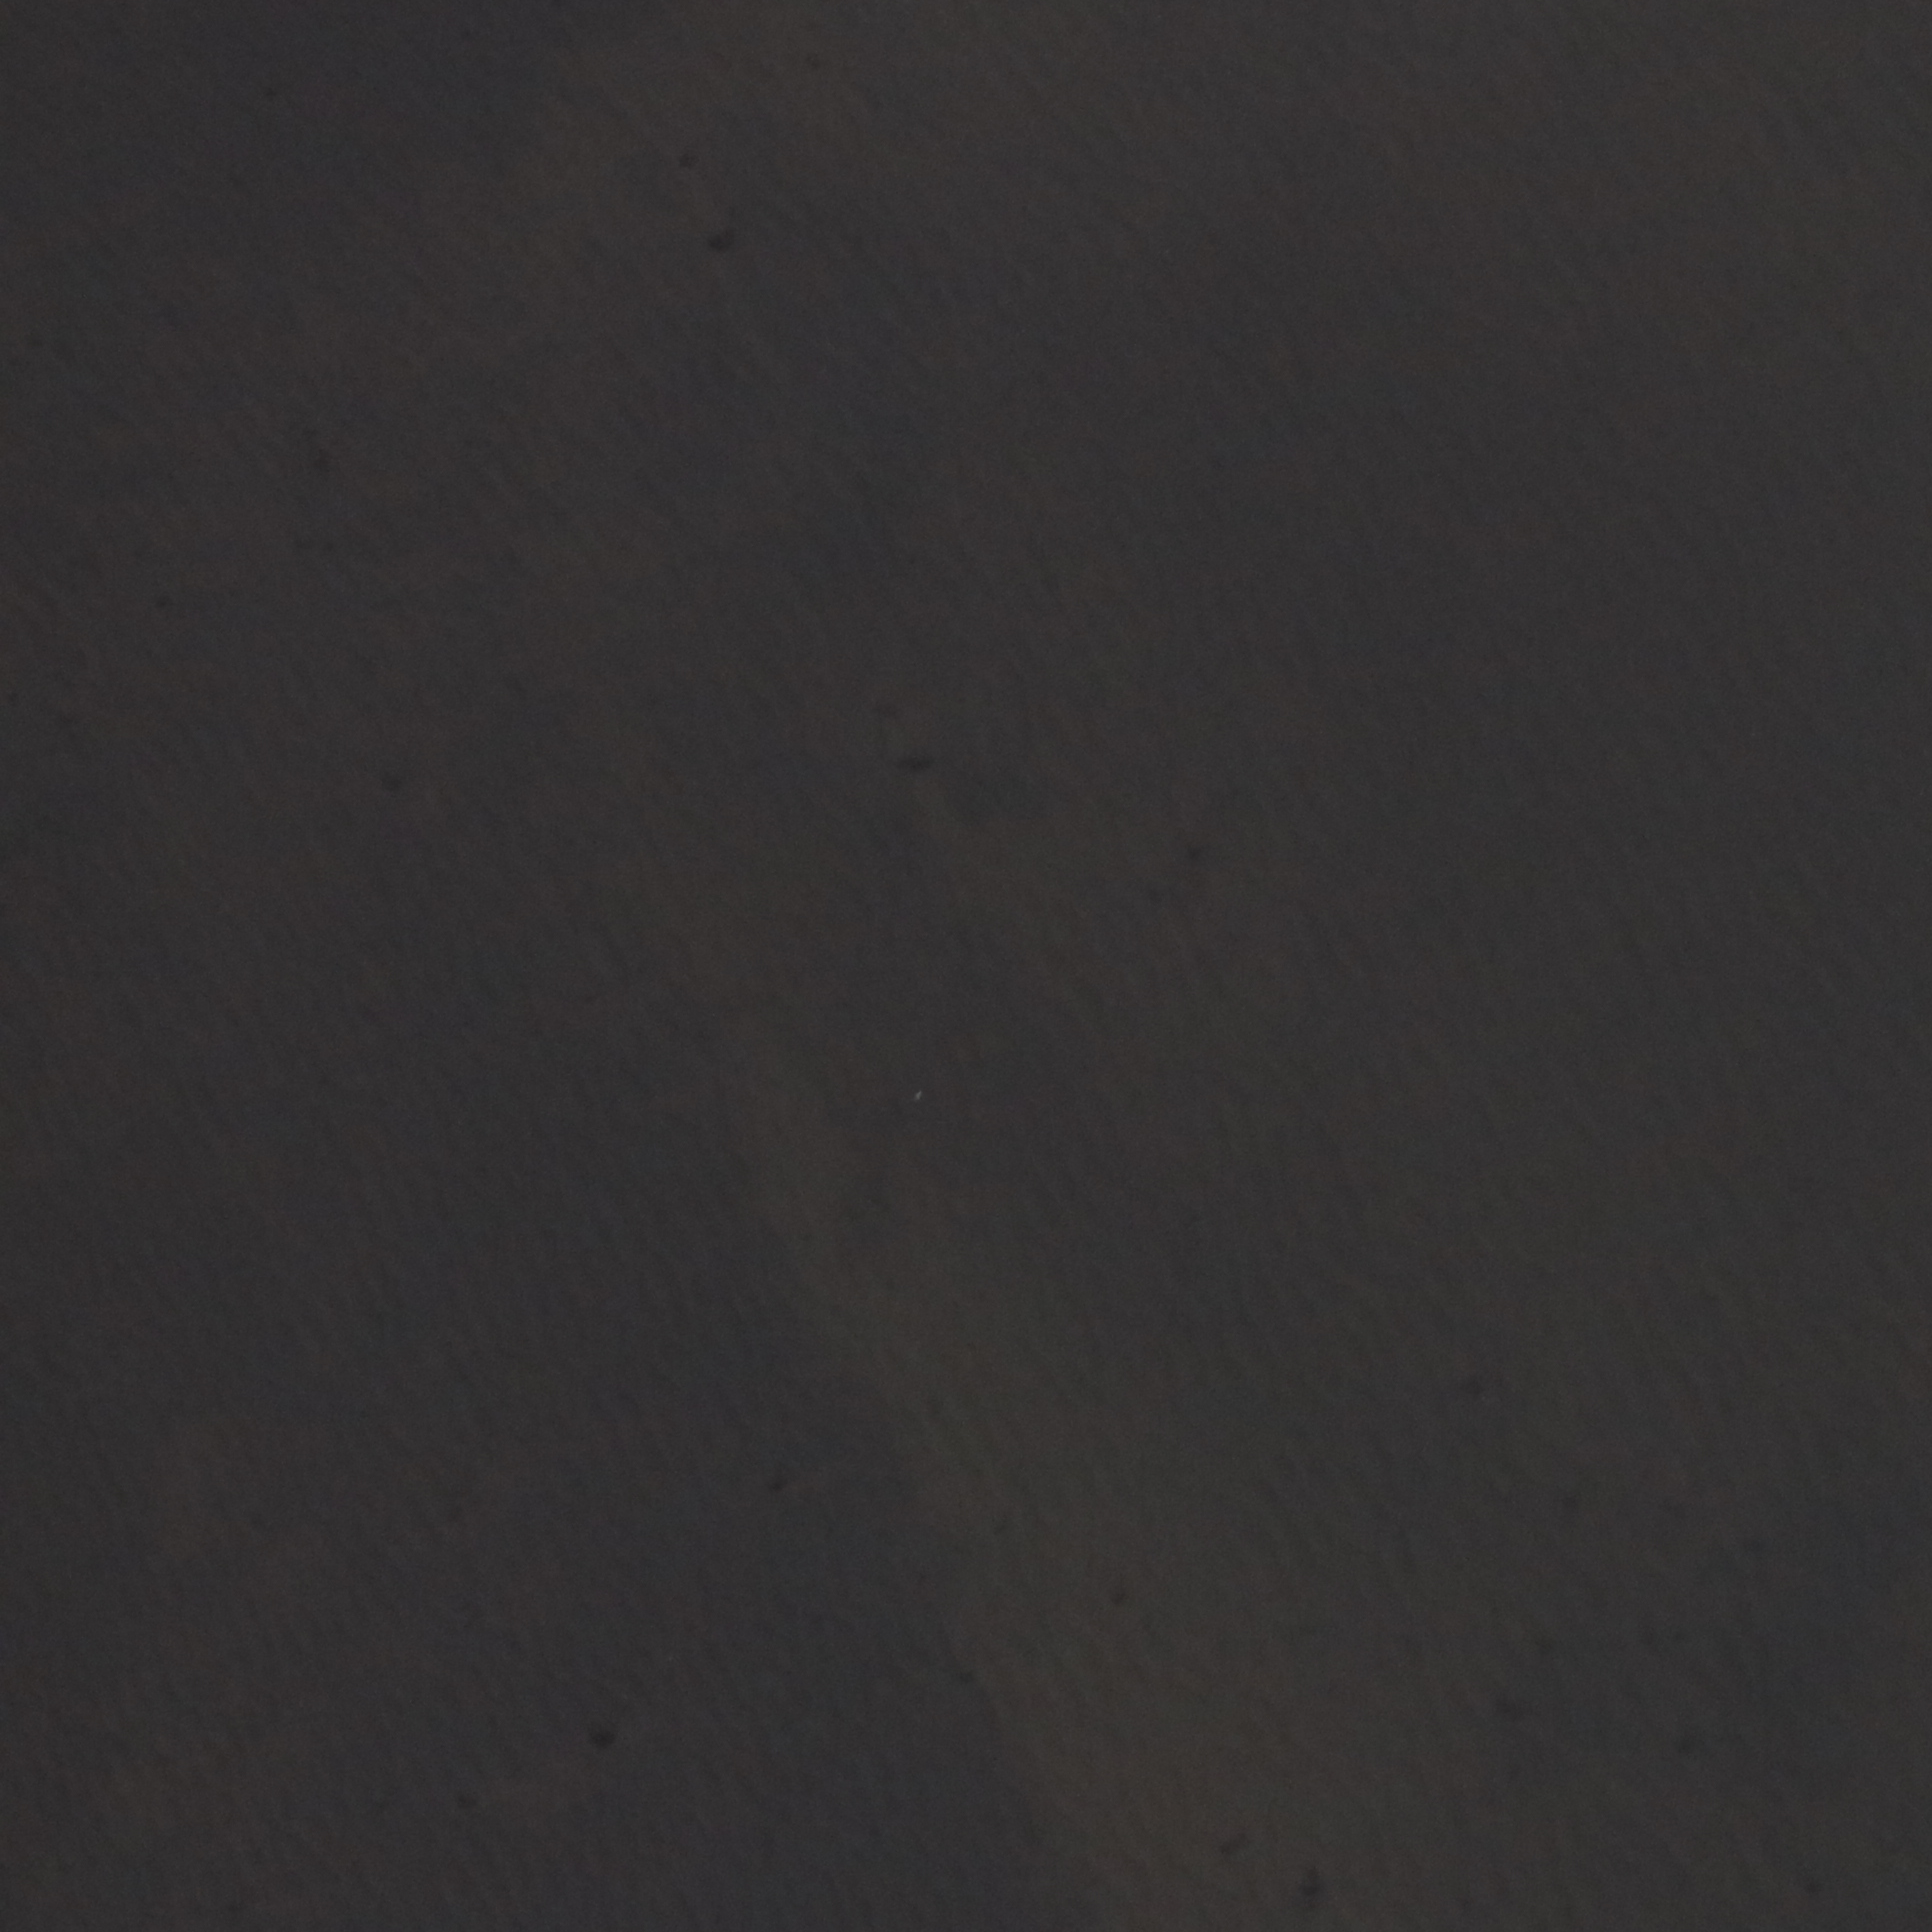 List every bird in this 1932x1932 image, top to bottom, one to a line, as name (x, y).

None